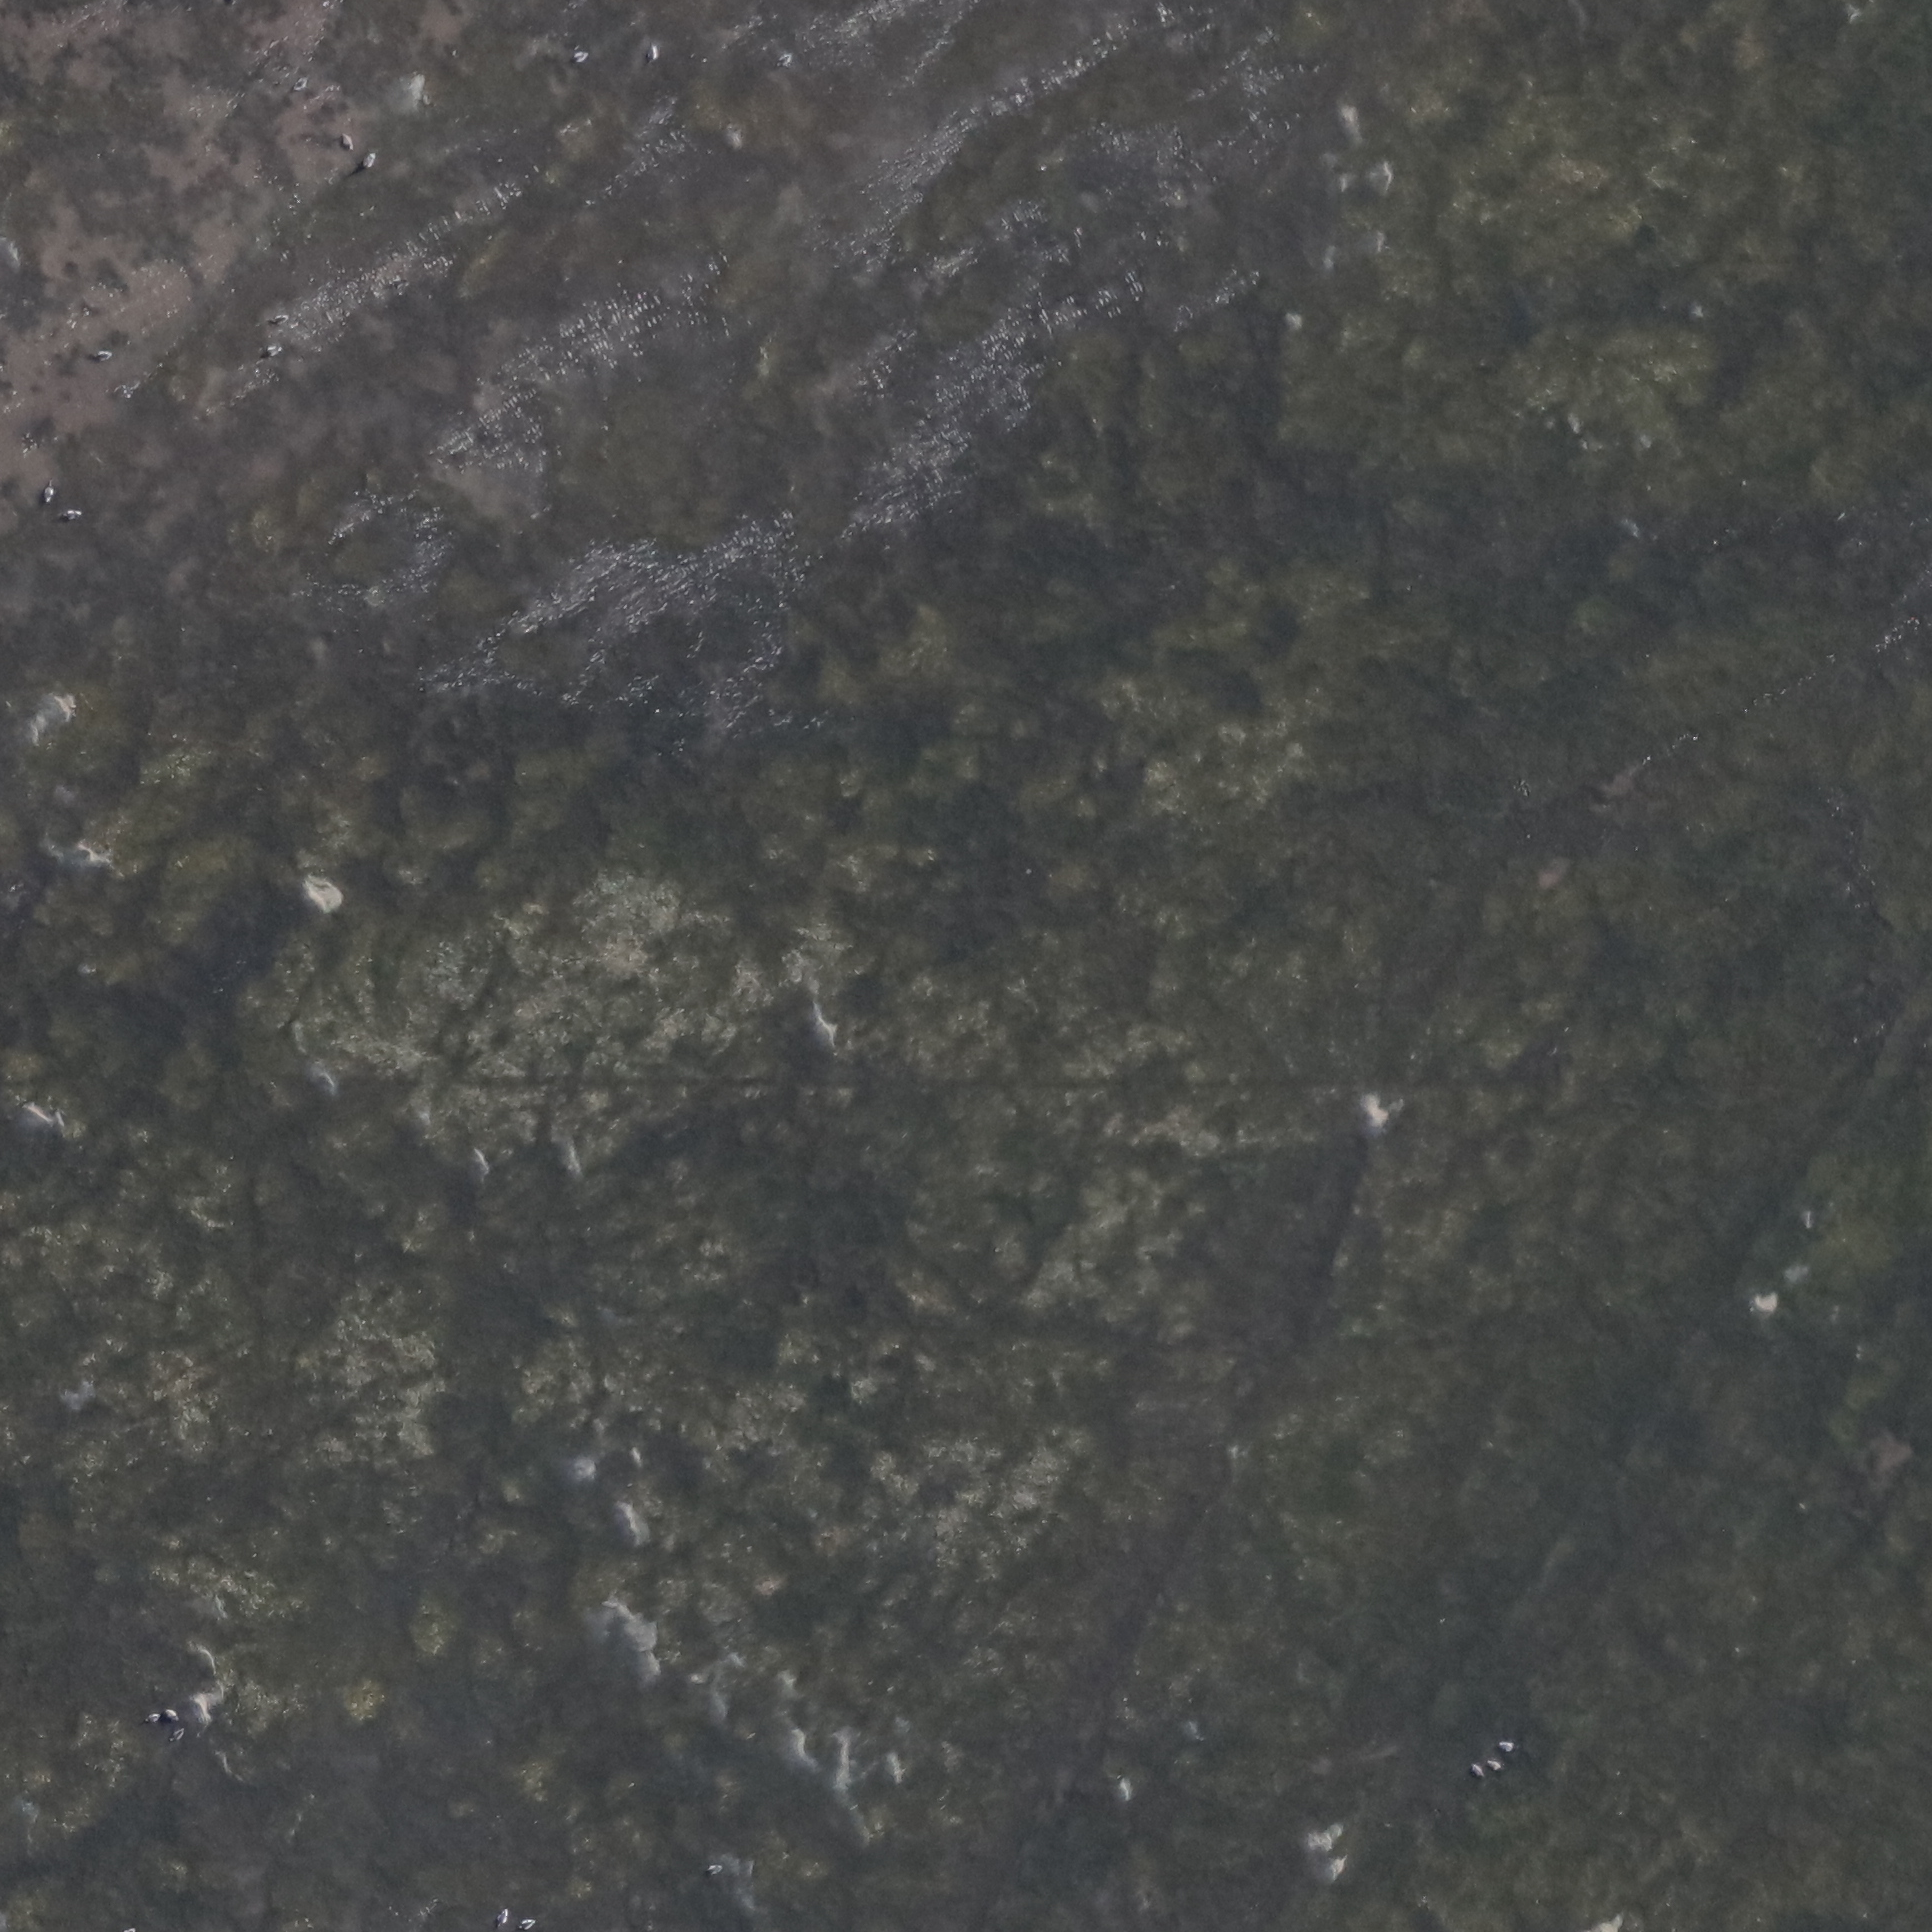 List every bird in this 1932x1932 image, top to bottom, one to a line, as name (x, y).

brant (651, 50)
brant (790, 58)
brant (582, 61)
brant (302, 90)
brant (348, 139)
brant (368, 161)
brant (284, 319)
brant (104, 355)
brant (272, 355)
brant (129, 389)
brant (56, 491)
brant (72, 519)
brant (157, 1721)
brant (180, 1721)
brant (181, 1743)
brant (1513, 1743)
brant (1489, 1767)
brant (1477, 1774)
brant (718, 1872)
brant (505, 1916)
brant (535, 1928)
brant (133, 1931)